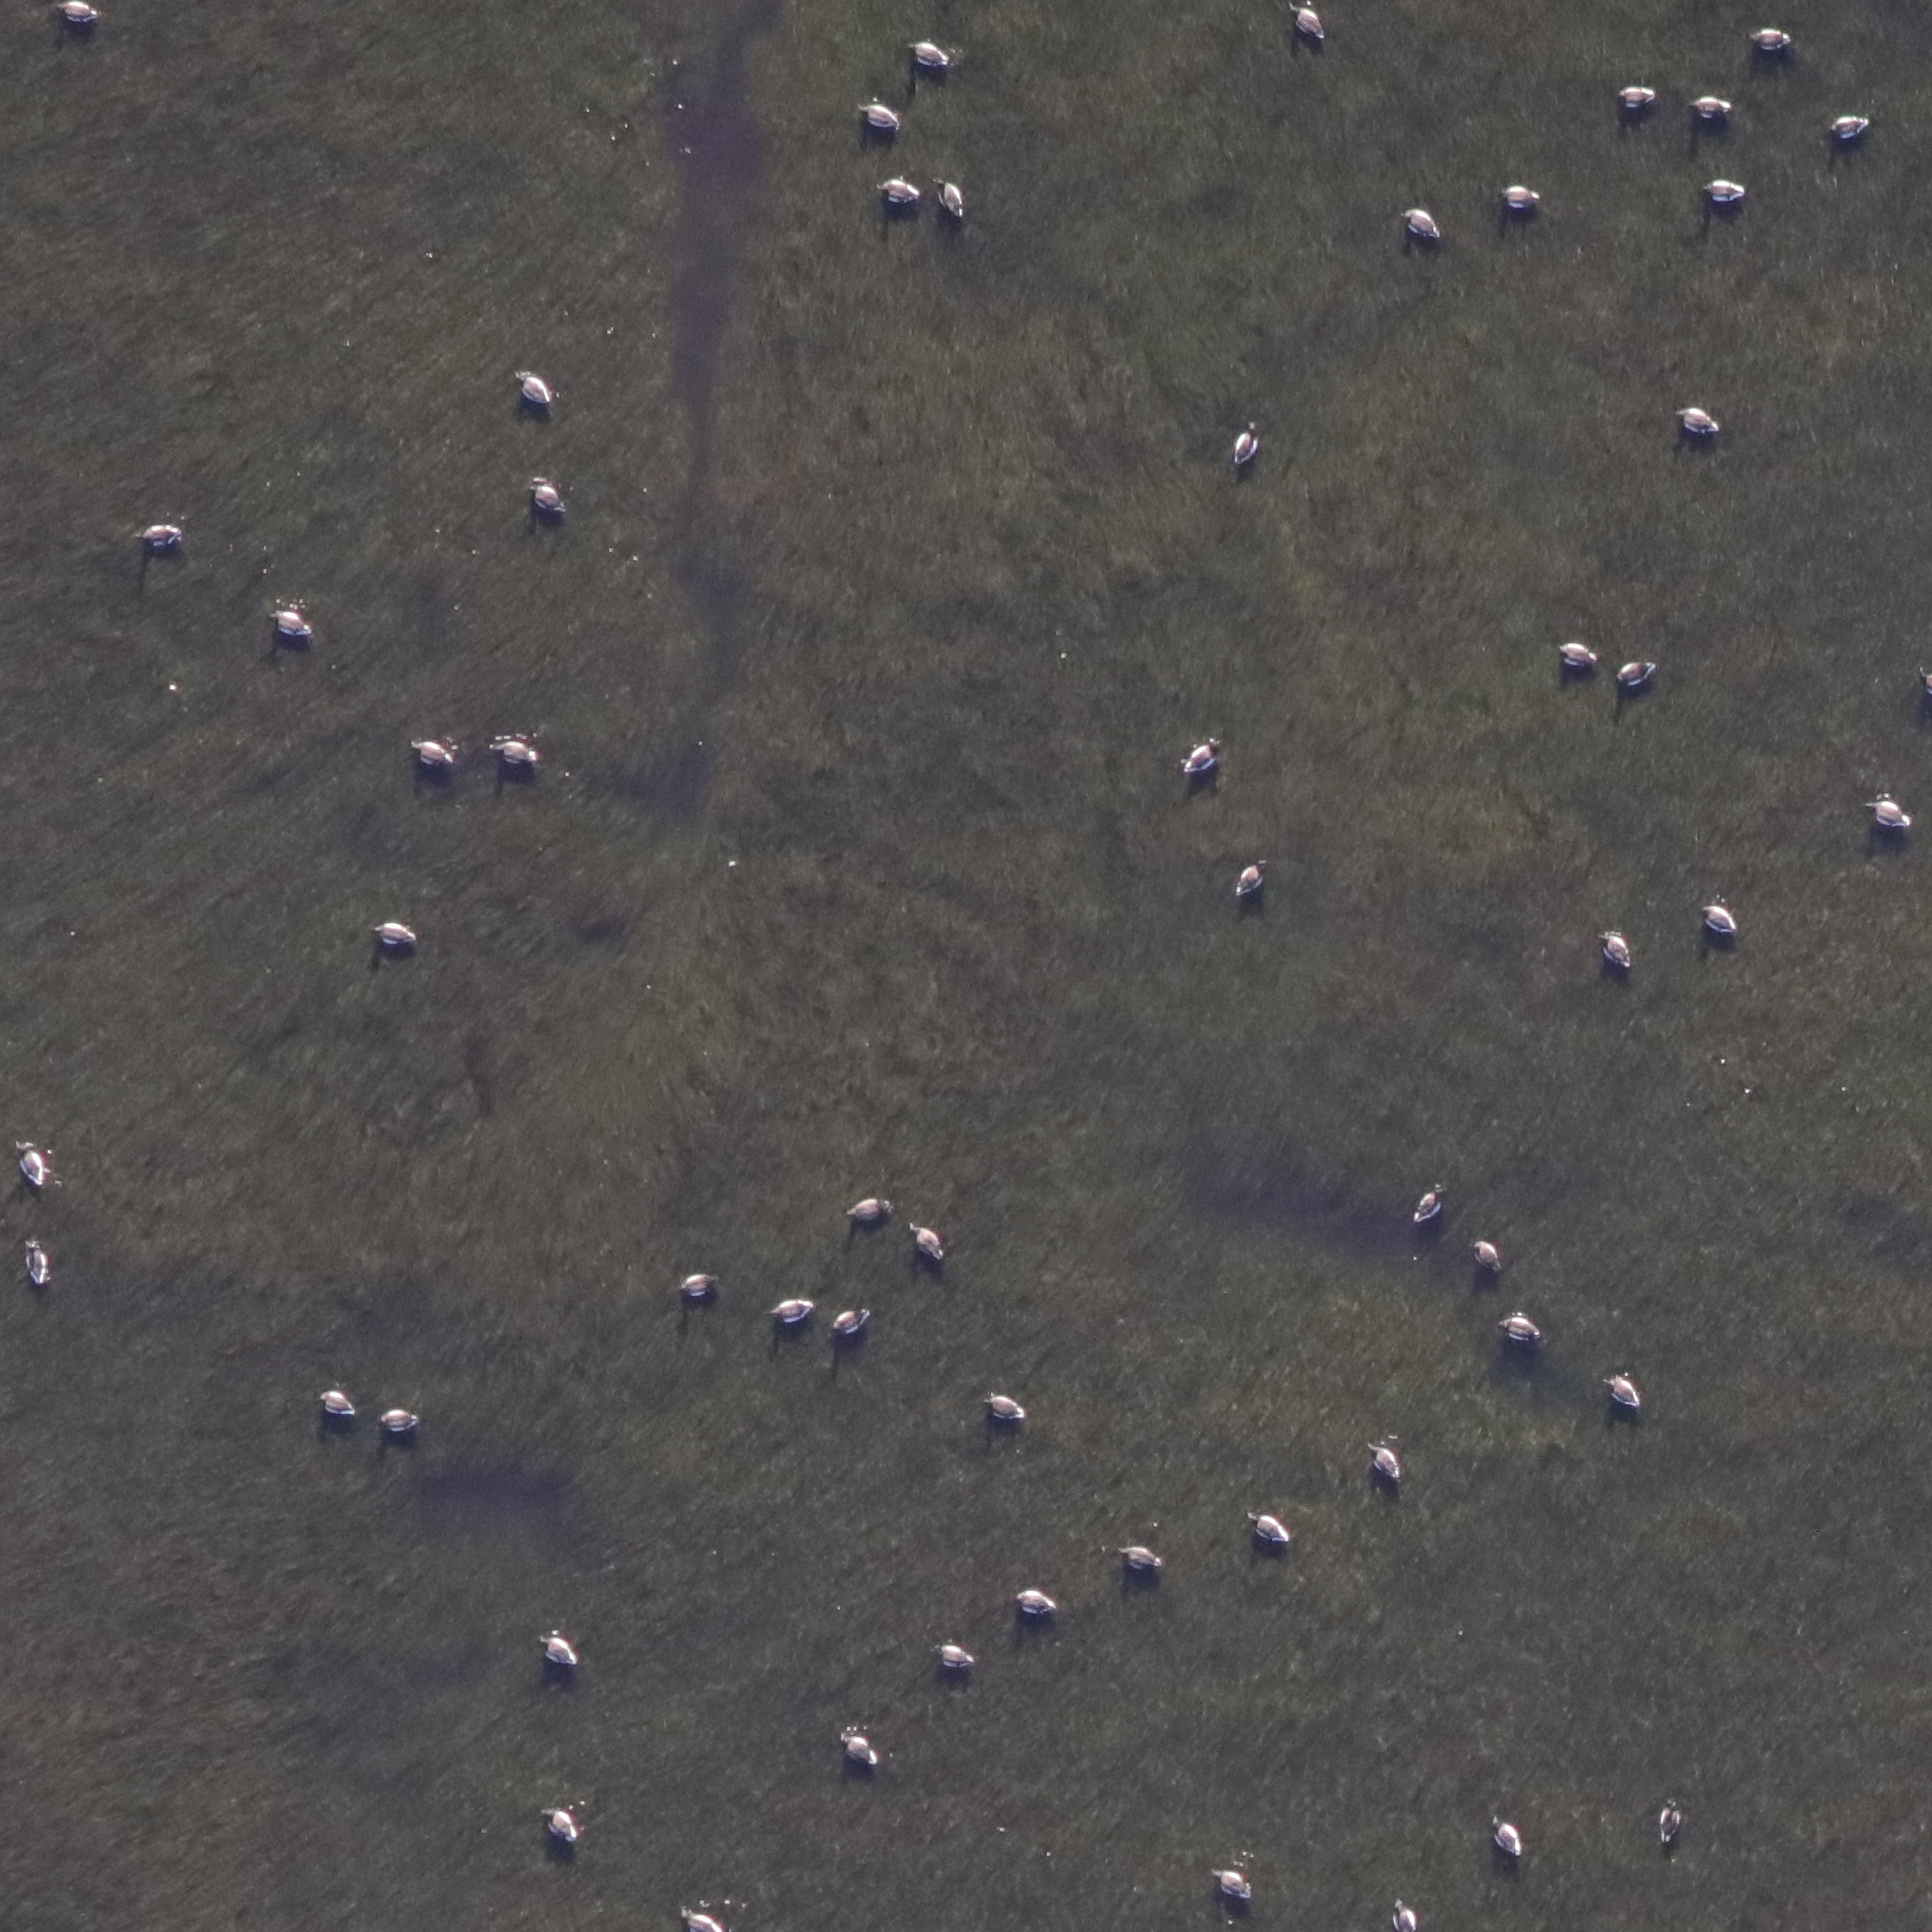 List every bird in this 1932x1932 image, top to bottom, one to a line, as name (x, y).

brant (80, 10)
brant (1305, 21)
brant (1770, 41)
brant (929, 53)
brant (1635, 96)
brant (1709, 107)
brant (880, 115)
brant (1847, 127)
brant (900, 190)
brant (1721, 191)
brant (953, 197)
brant (1518, 198)
brant (1420, 224)
brant (536, 390)
brant (1696, 421)
brant (1244, 446)
brant (547, 496)
brant (159, 535)
brant (291, 623)
brant (1576, 656)
brant (1633, 672)
brant (515, 749)
brant (435, 753)
brant (1200, 759)
brant (1887, 812)
brant (1248, 878)
brant (1718, 918)
brant (394, 935)
brant (1616, 949)
brant (34, 1166)
brant (1428, 1205)
brant (869, 1214)
brant (929, 1243)
brant (1485, 1256)
brant (35, 1263)
brant (696, 1288)
brant (792, 1312)
brant (851, 1321)
brant (1520, 1328)
brant (1623, 1392)
brant (338, 1403)
brant (1005, 1408)
brant (400, 1421)
brant (1385, 1462)
brant (1268, 1528)
brant (1138, 1558)
brant (1038, 1602)
brant (559, 1650)
brant (956, 1658)
brant (861, 1748)
brant (563, 1823)
brant (1669, 1825)
brant (1506, 1839)
brant (1233, 1884)
brant (1404, 1923)
brant (703, 1926)